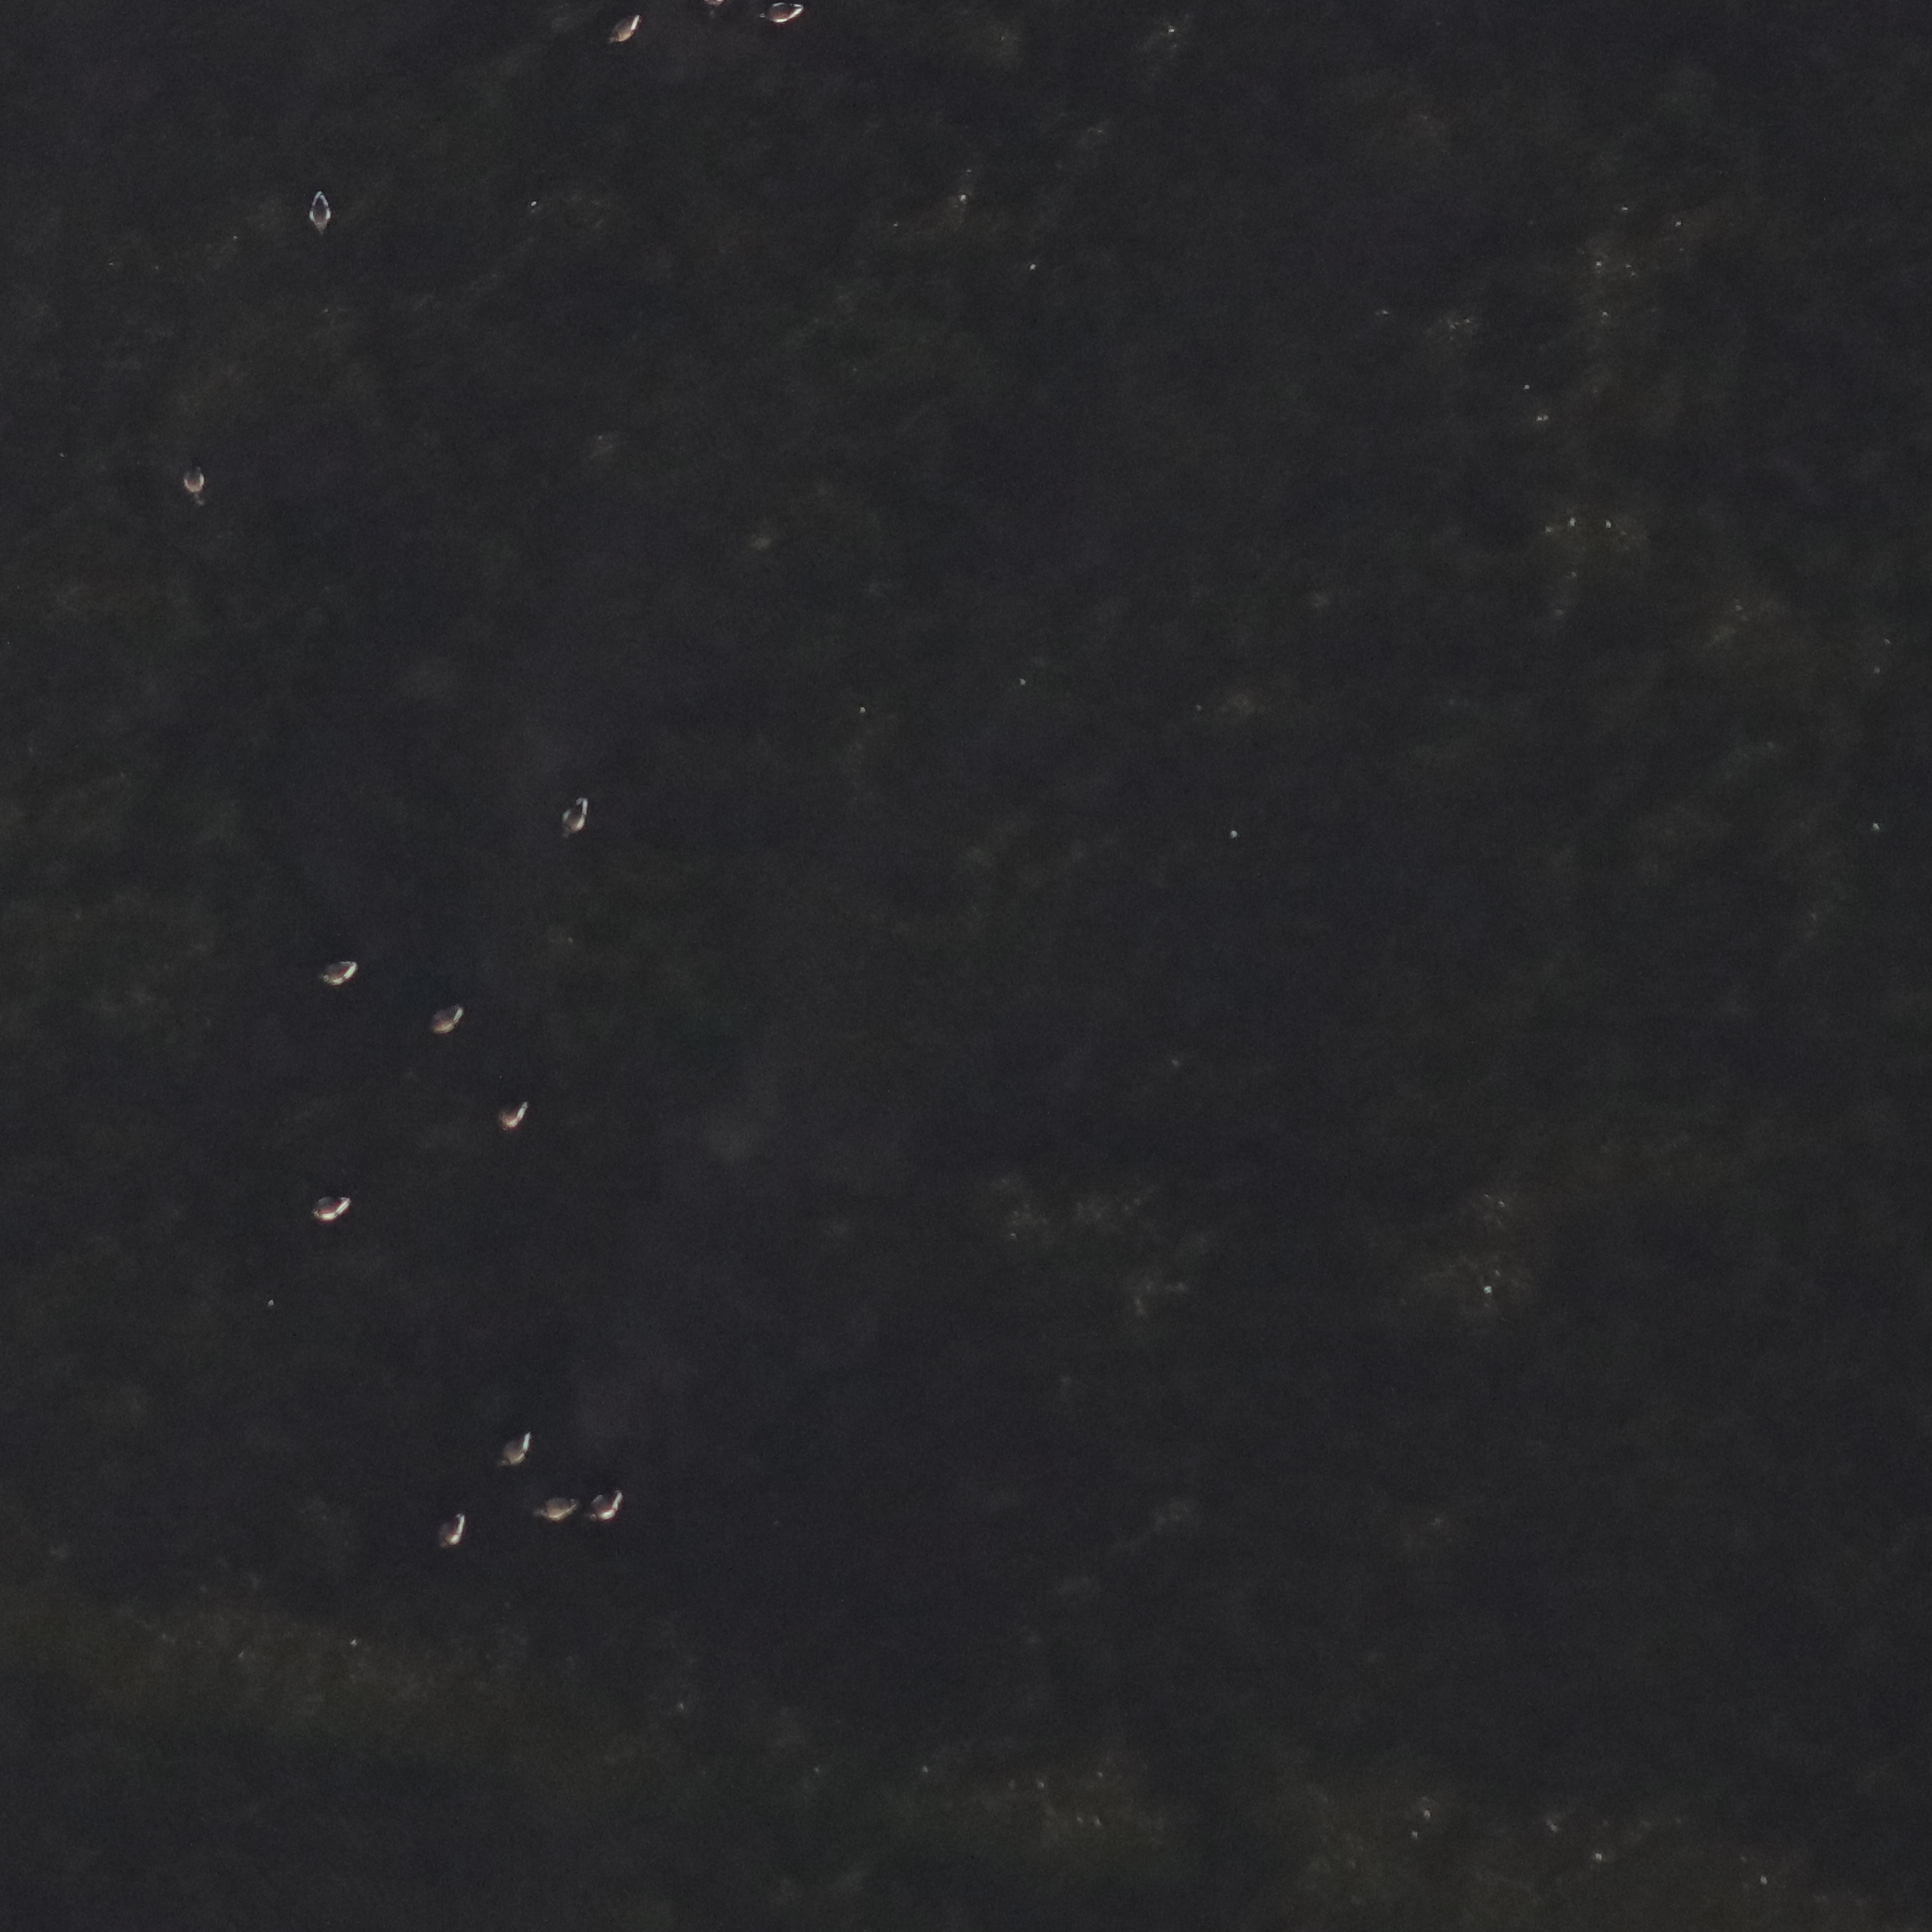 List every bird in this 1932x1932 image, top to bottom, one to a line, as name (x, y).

brant (782, 13)
brant (626, 28)
brant (320, 213)
brant (195, 483)
brant (575, 817)
brant (337, 969)
brant (445, 1019)
brant (513, 1119)
brant (330, 1206)
brant (514, 1449)
brant (603, 1505)
brant (555, 1506)
brant (448, 1530)